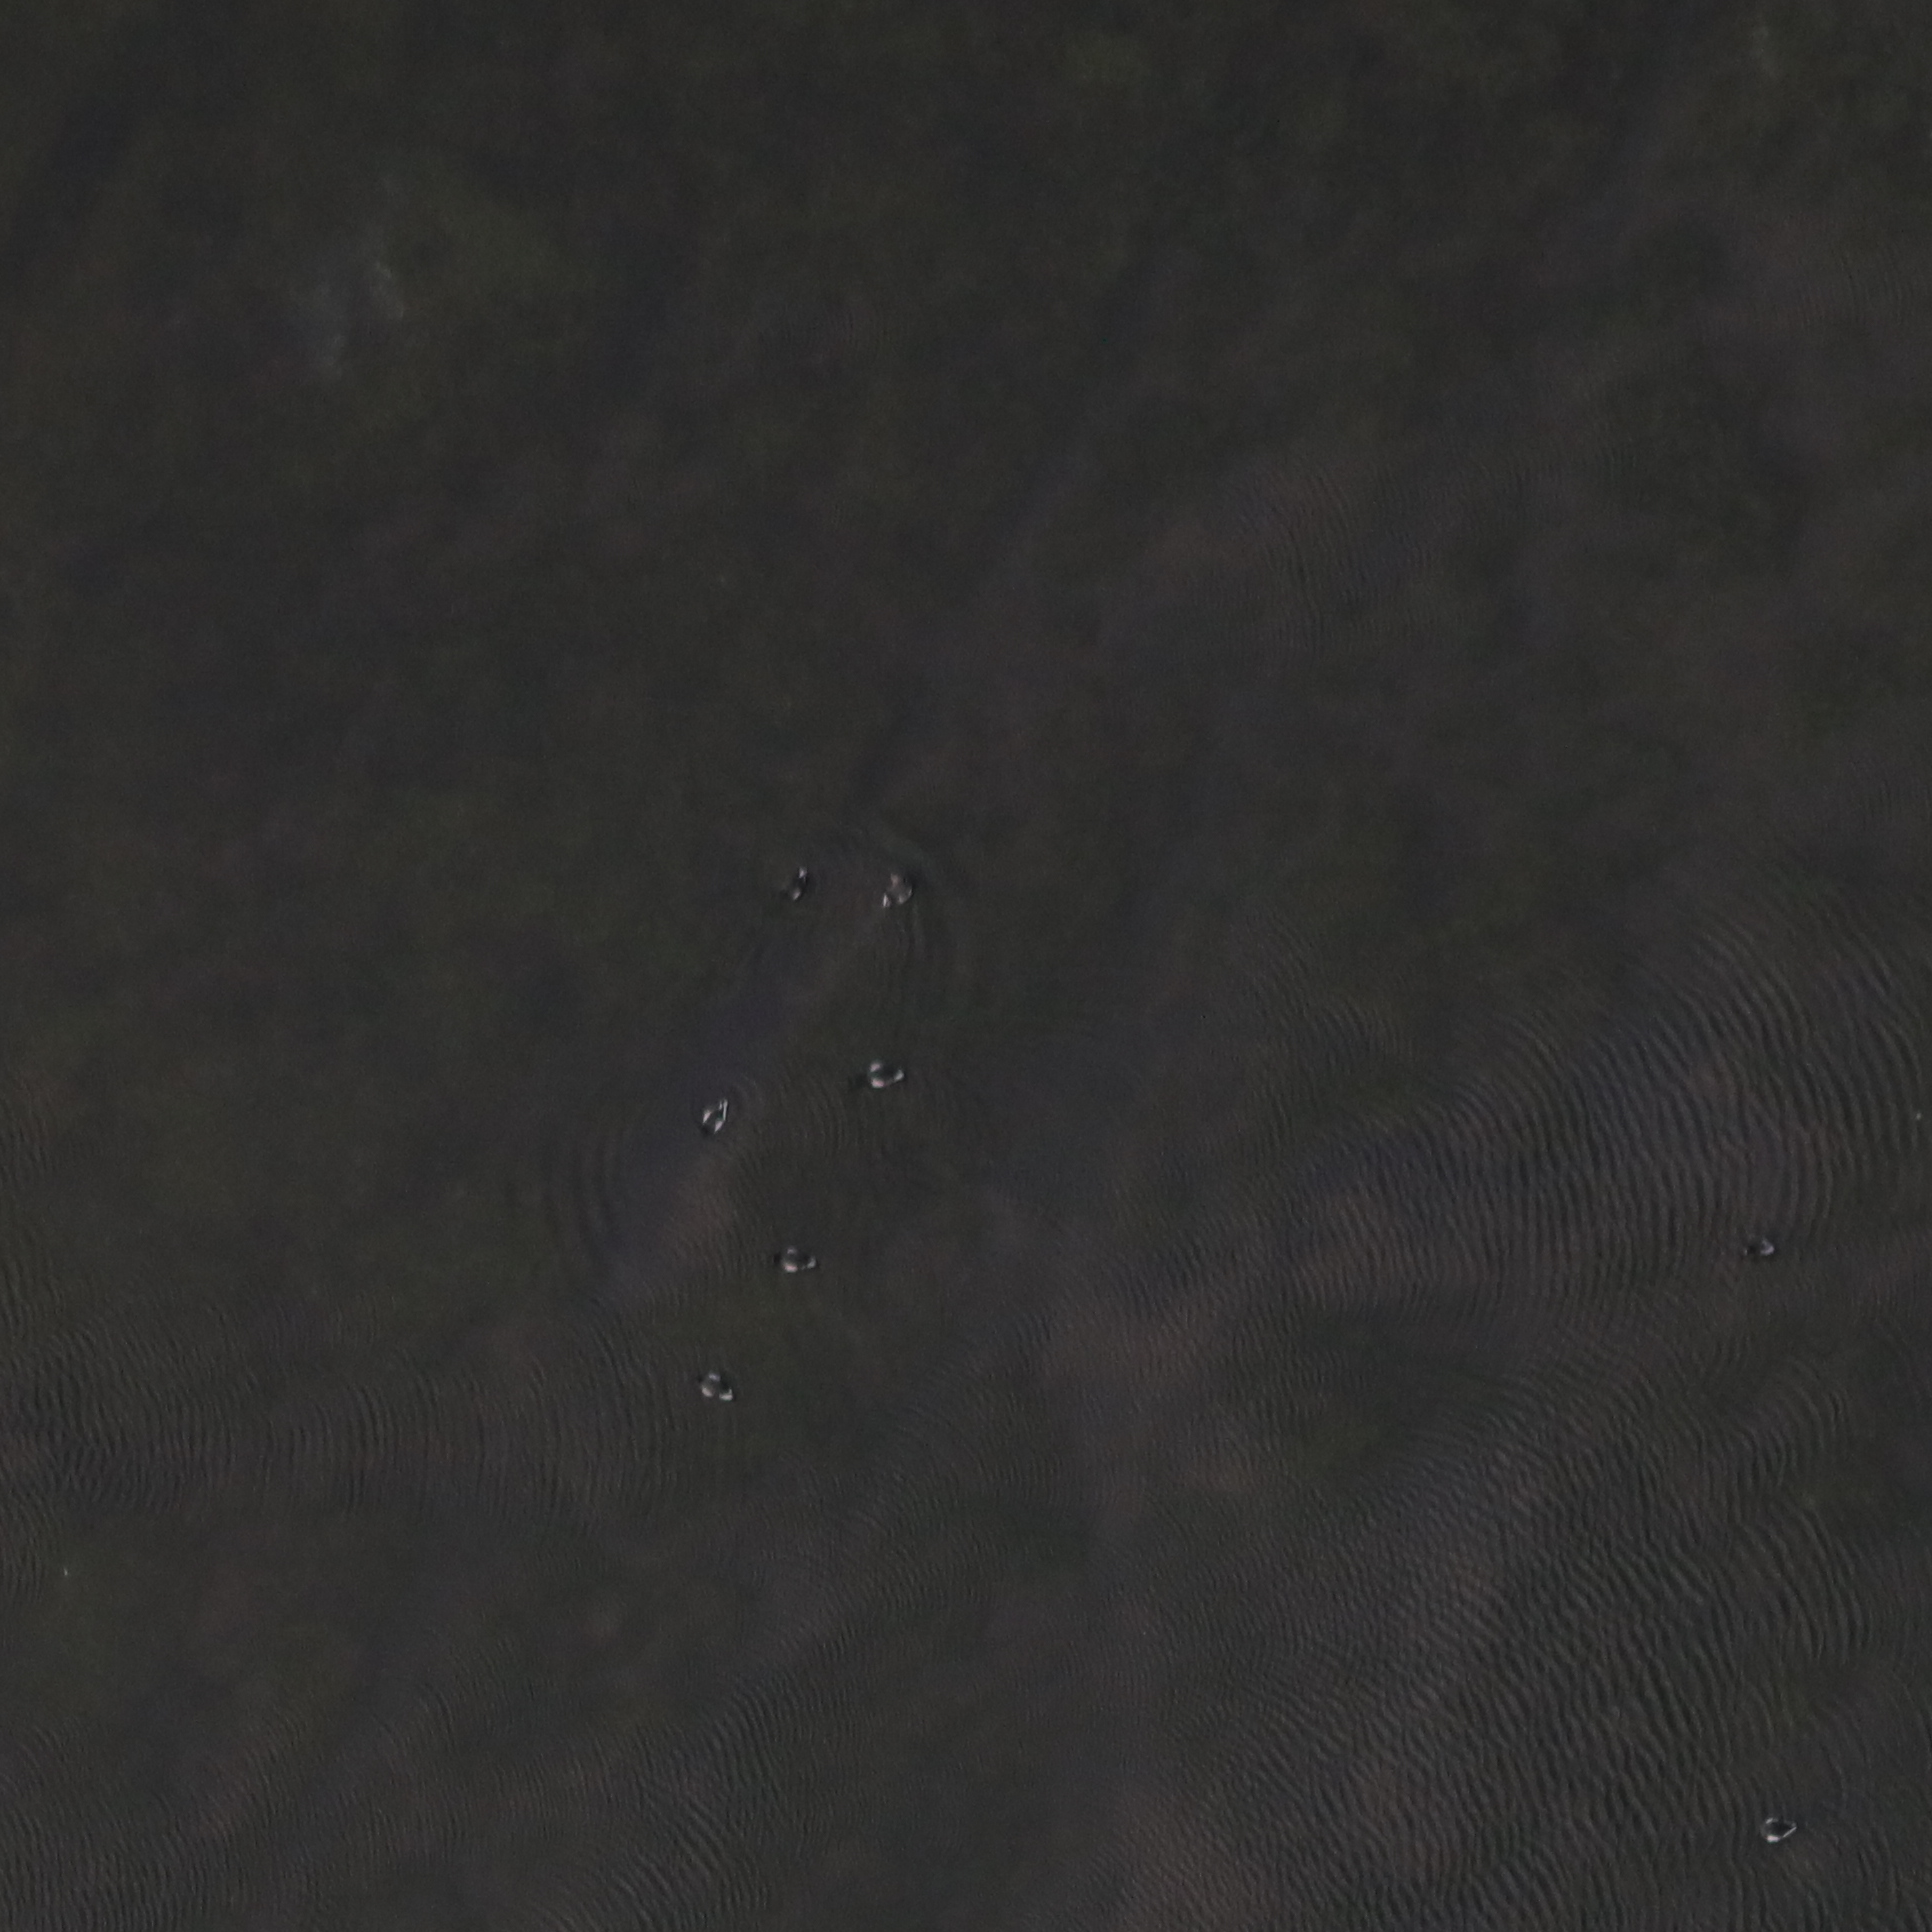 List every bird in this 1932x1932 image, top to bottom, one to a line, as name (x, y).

brant (794, 883)
brant (897, 890)
brant (882, 1077)
brant (713, 1118)
brant (1760, 1244)
brant (792, 1259)
brant (713, 1386)
brant (1777, 1829)